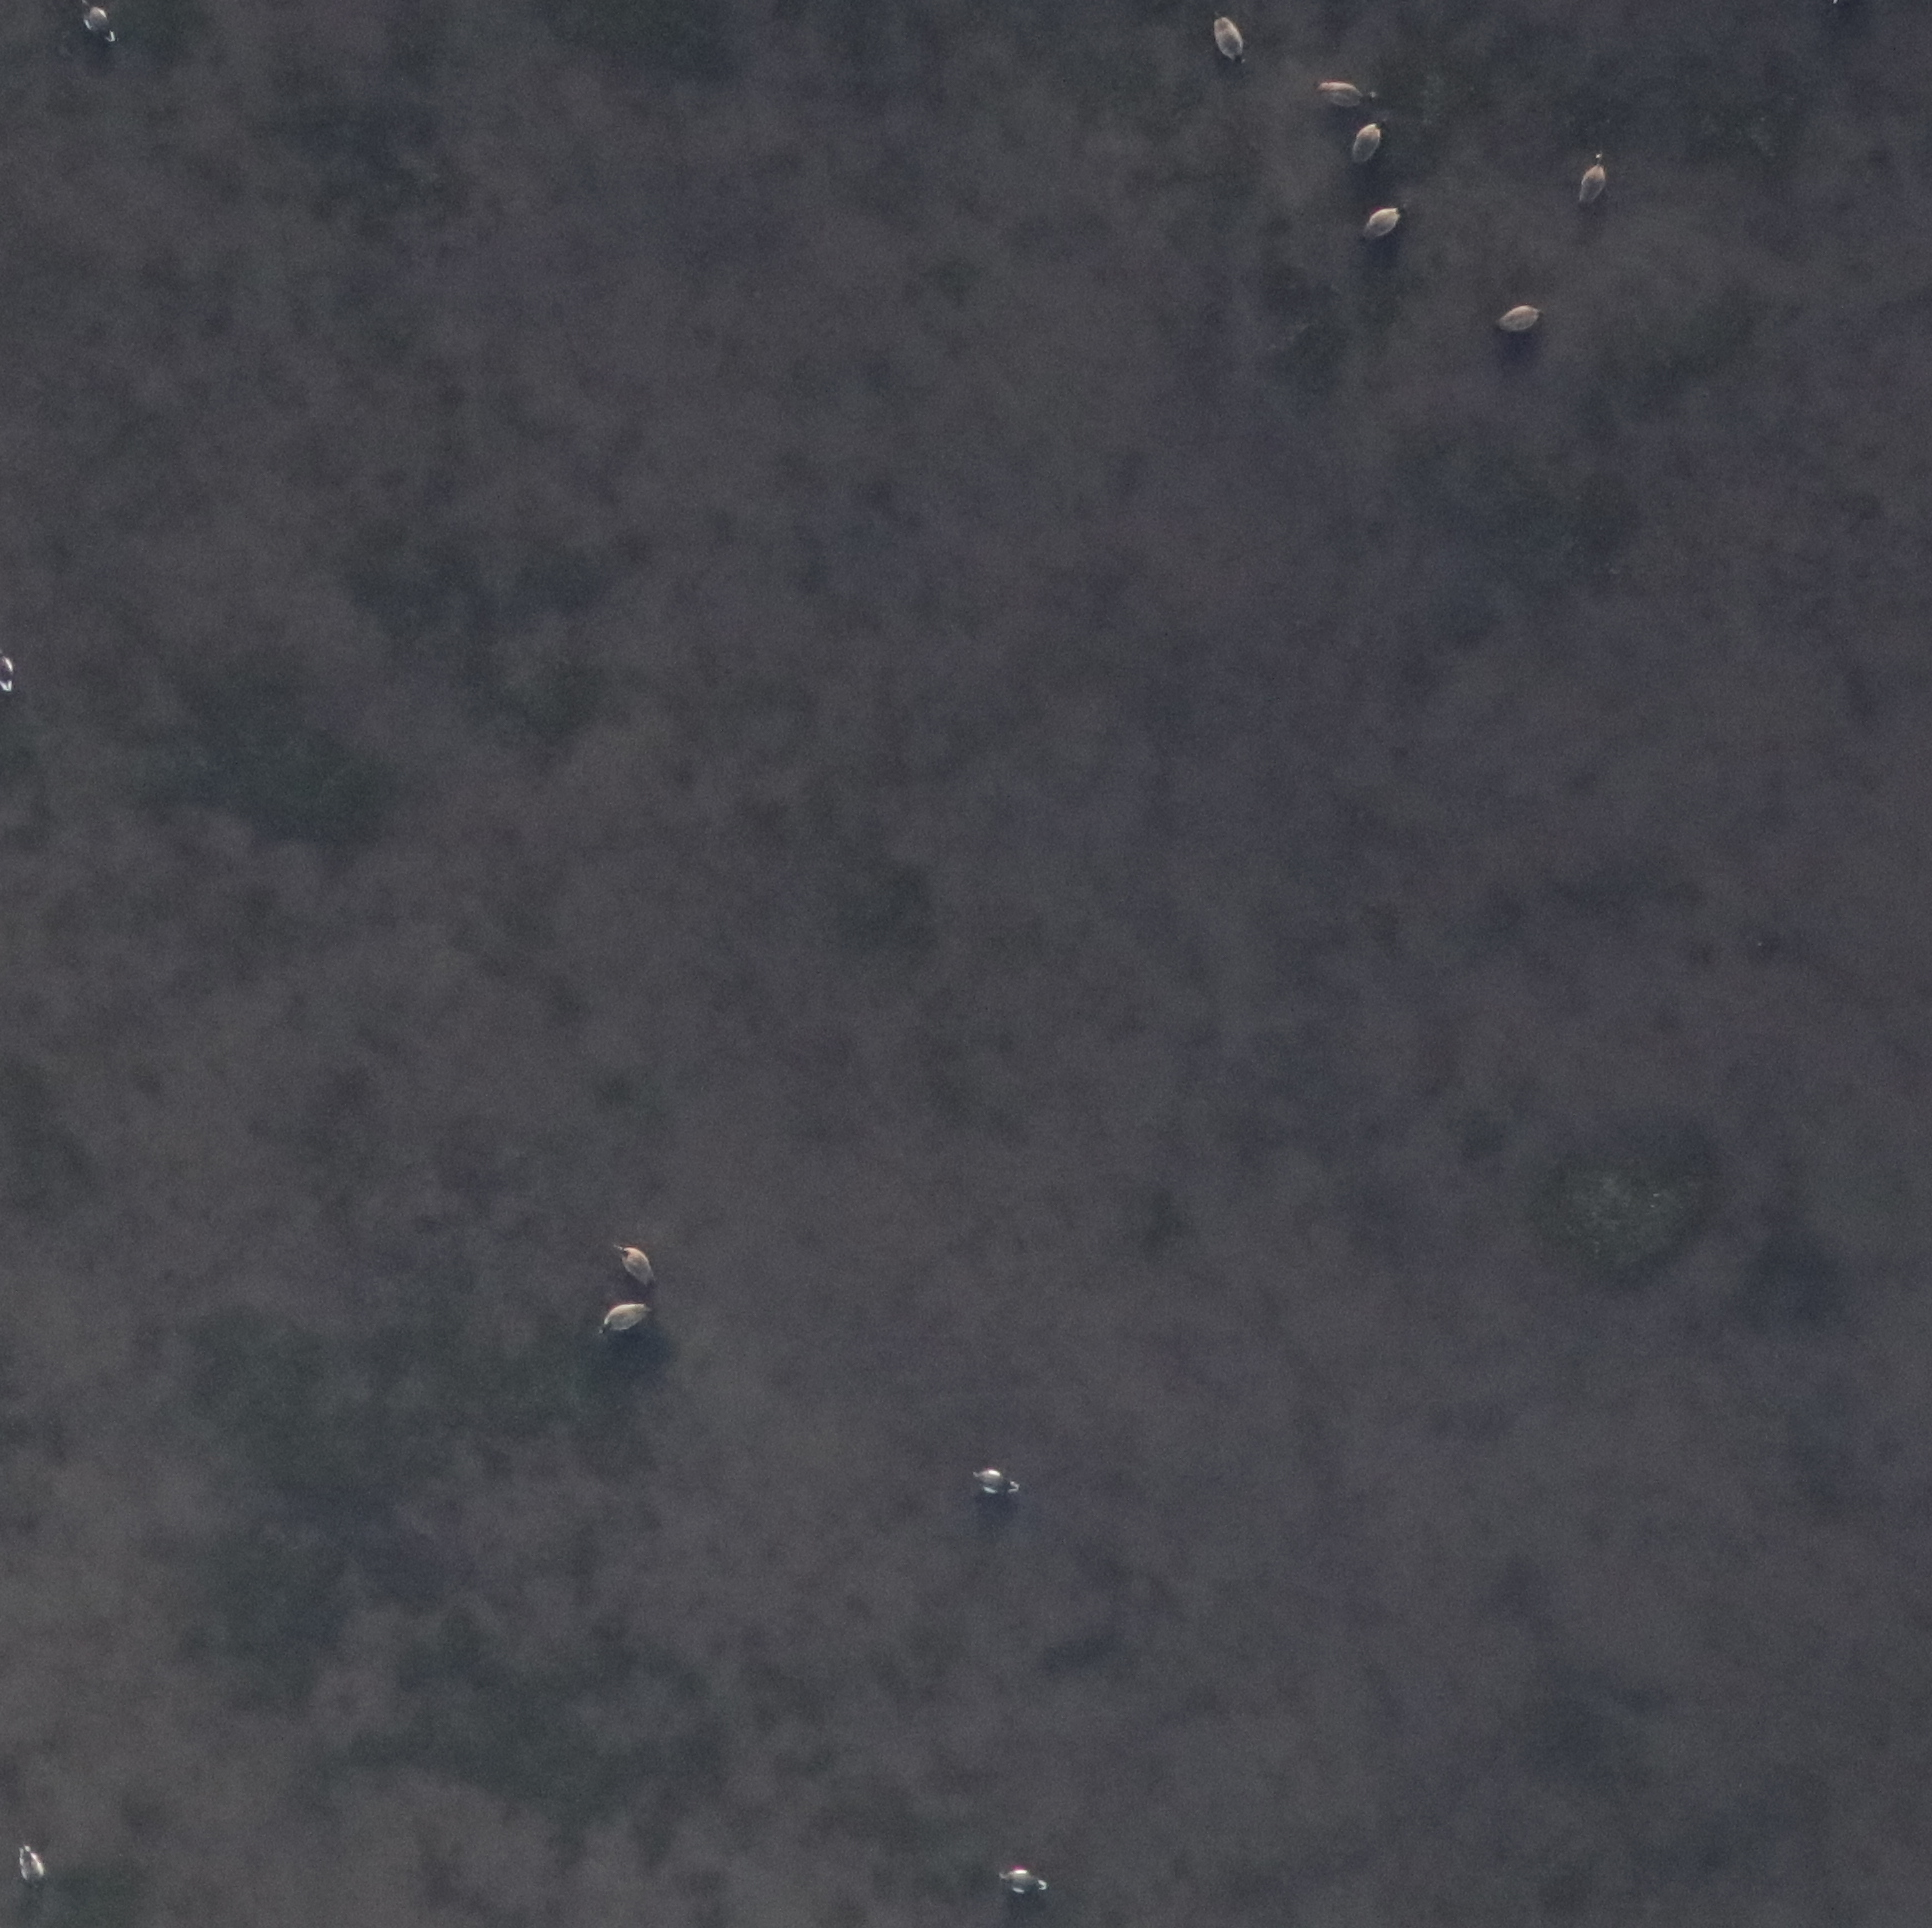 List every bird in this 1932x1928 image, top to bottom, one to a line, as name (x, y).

brant (96, 21)
Canada goose (1230, 40)
Canada goose (1345, 93)
Canada goose (1368, 142)
Canada goose (1594, 182)
Canada goose (1383, 222)
Canada goose (1518, 319)
brant (1, 668)
Canada goose (634, 1262)
Canada goose (625, 1317)
brant (990, 1479)
brant (31, 1866)
brant (1023, 1880)